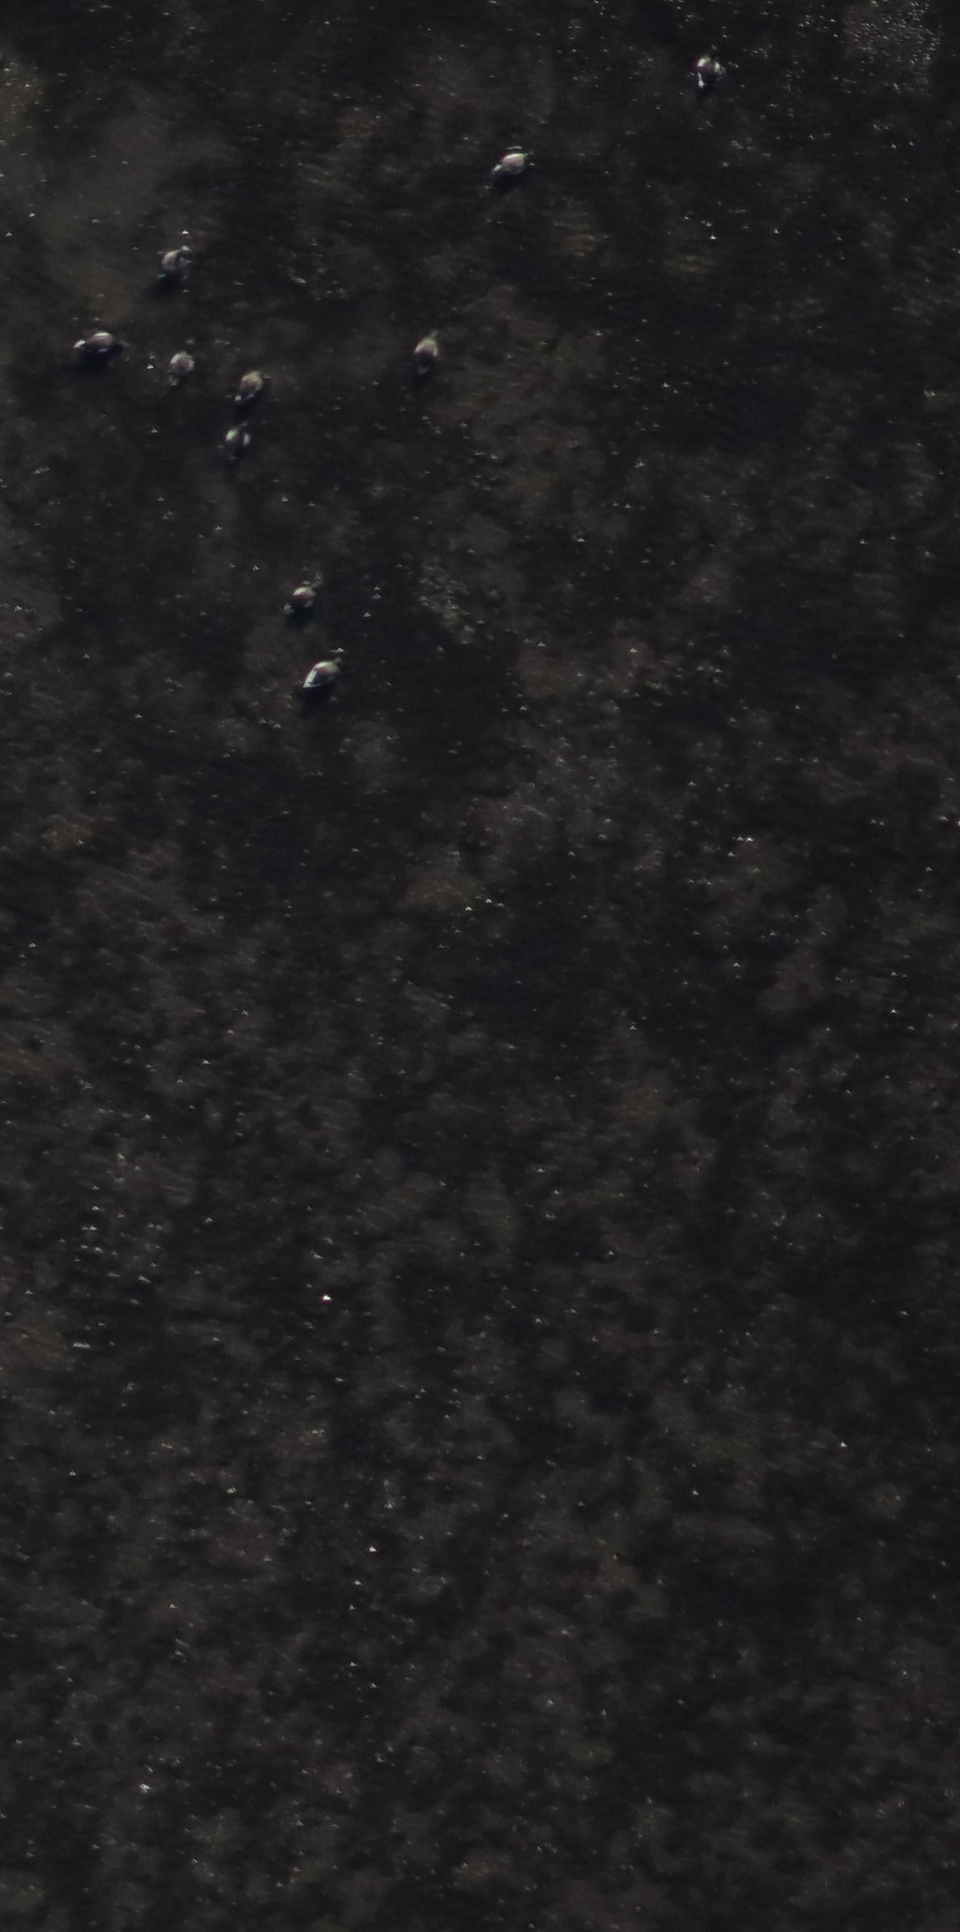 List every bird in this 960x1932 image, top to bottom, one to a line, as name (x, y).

brant (705, 70)
brant (511, 163)
brant (174, 264)
brant (99, 344)
brant (421, 354)
brant (179, 365)
brant (250, 385)
brant (235, 441)
brant (297, 599)
brant (323, 673)